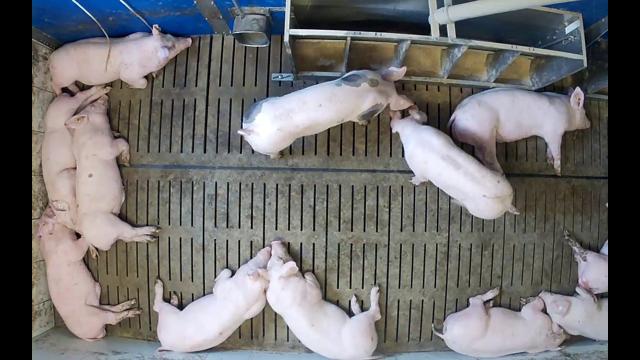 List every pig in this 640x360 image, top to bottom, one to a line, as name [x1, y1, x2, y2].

pig [49, 24, 194, 97]
pig [237, 65, 416, 160]
pig [41, 83, 113, 237]
pig [448, 86, 592, 179]
pig [64, 95, 163, 251]
pig [387, 105, 521, 222]
pig [37, 202, 143, 343]
pig [562, 227, 608, 294]
pig [256, 241, 385, 360]
pig [151, 245, 272, 355]
pig [538, 285, 608, 343]
pig [432, 286, 571, 357]